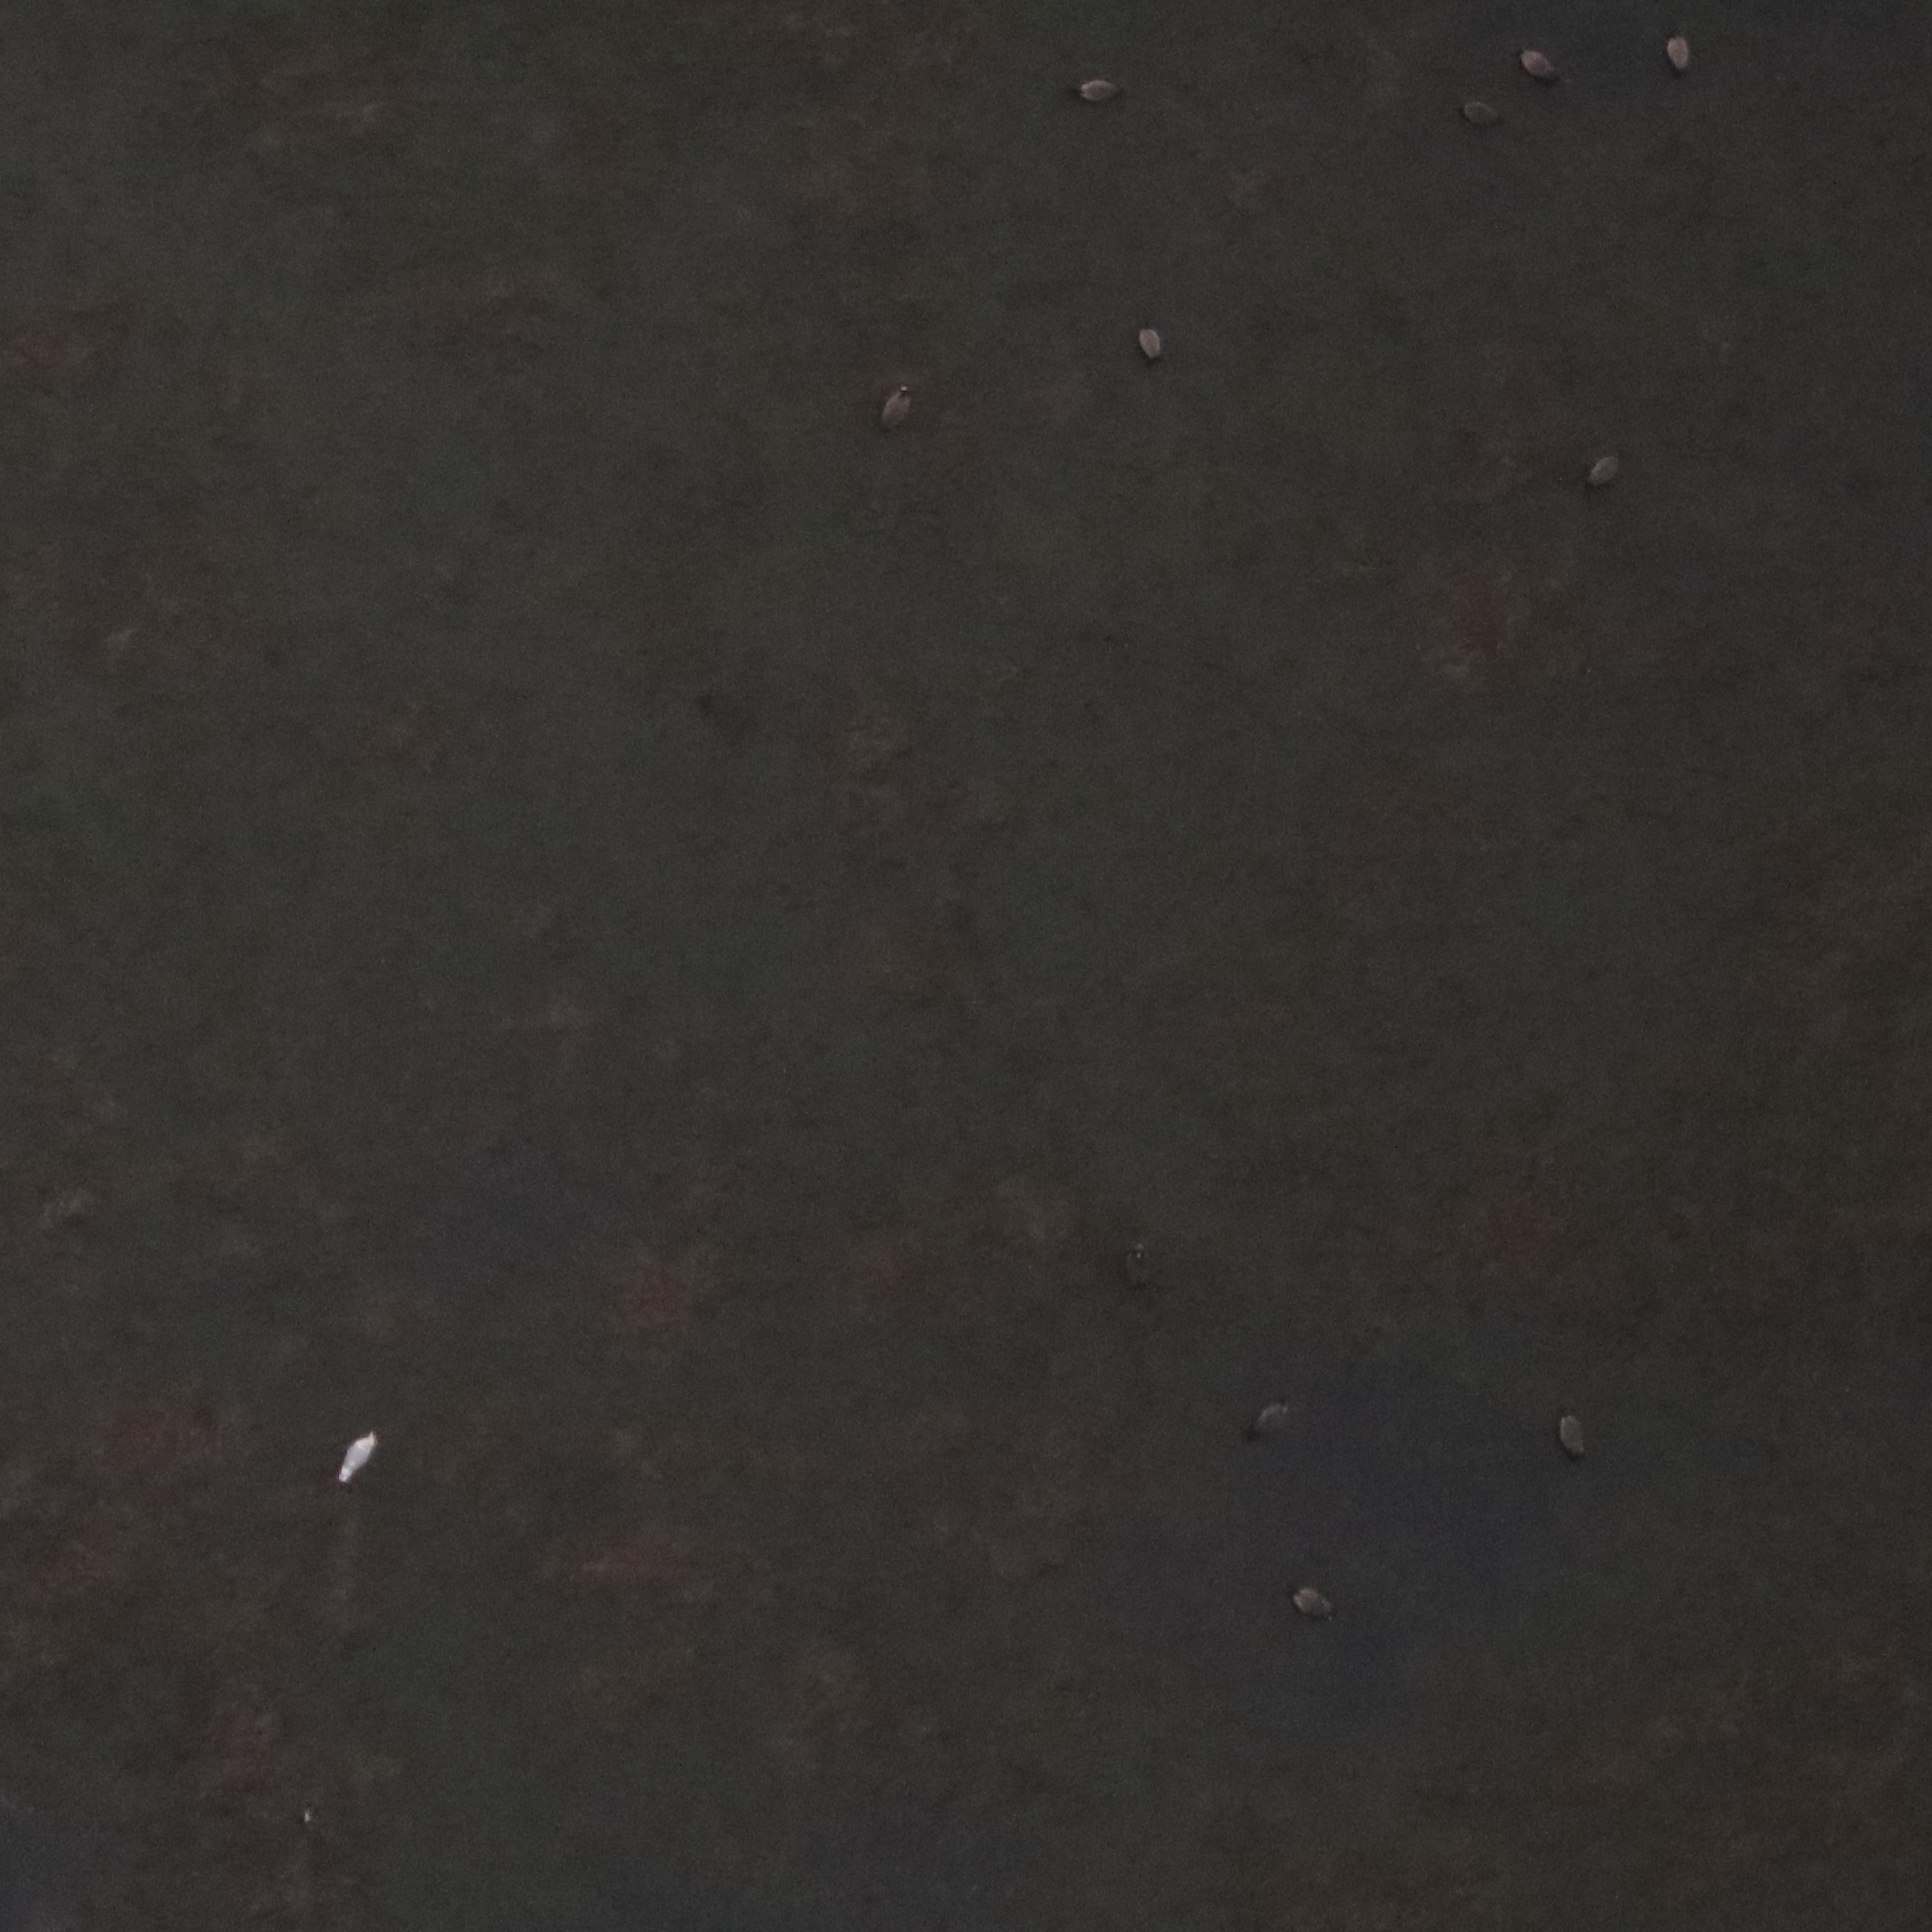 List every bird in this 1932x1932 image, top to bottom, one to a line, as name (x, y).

Canada goose (1681, 52)
Canada goose (1538, 66)
Canada goose (1098, 93)
Canada goose (1481, 111)
Canada goose (1151, 343)
Canada goose (896, 412)
Canada goose (1604, 466)
Canada goose (1136, 1264)
Canada goose (1268, 1417)
Canada goose (1570, 1434)
gull (356, 1458)
Canada goose (1310, 1602)